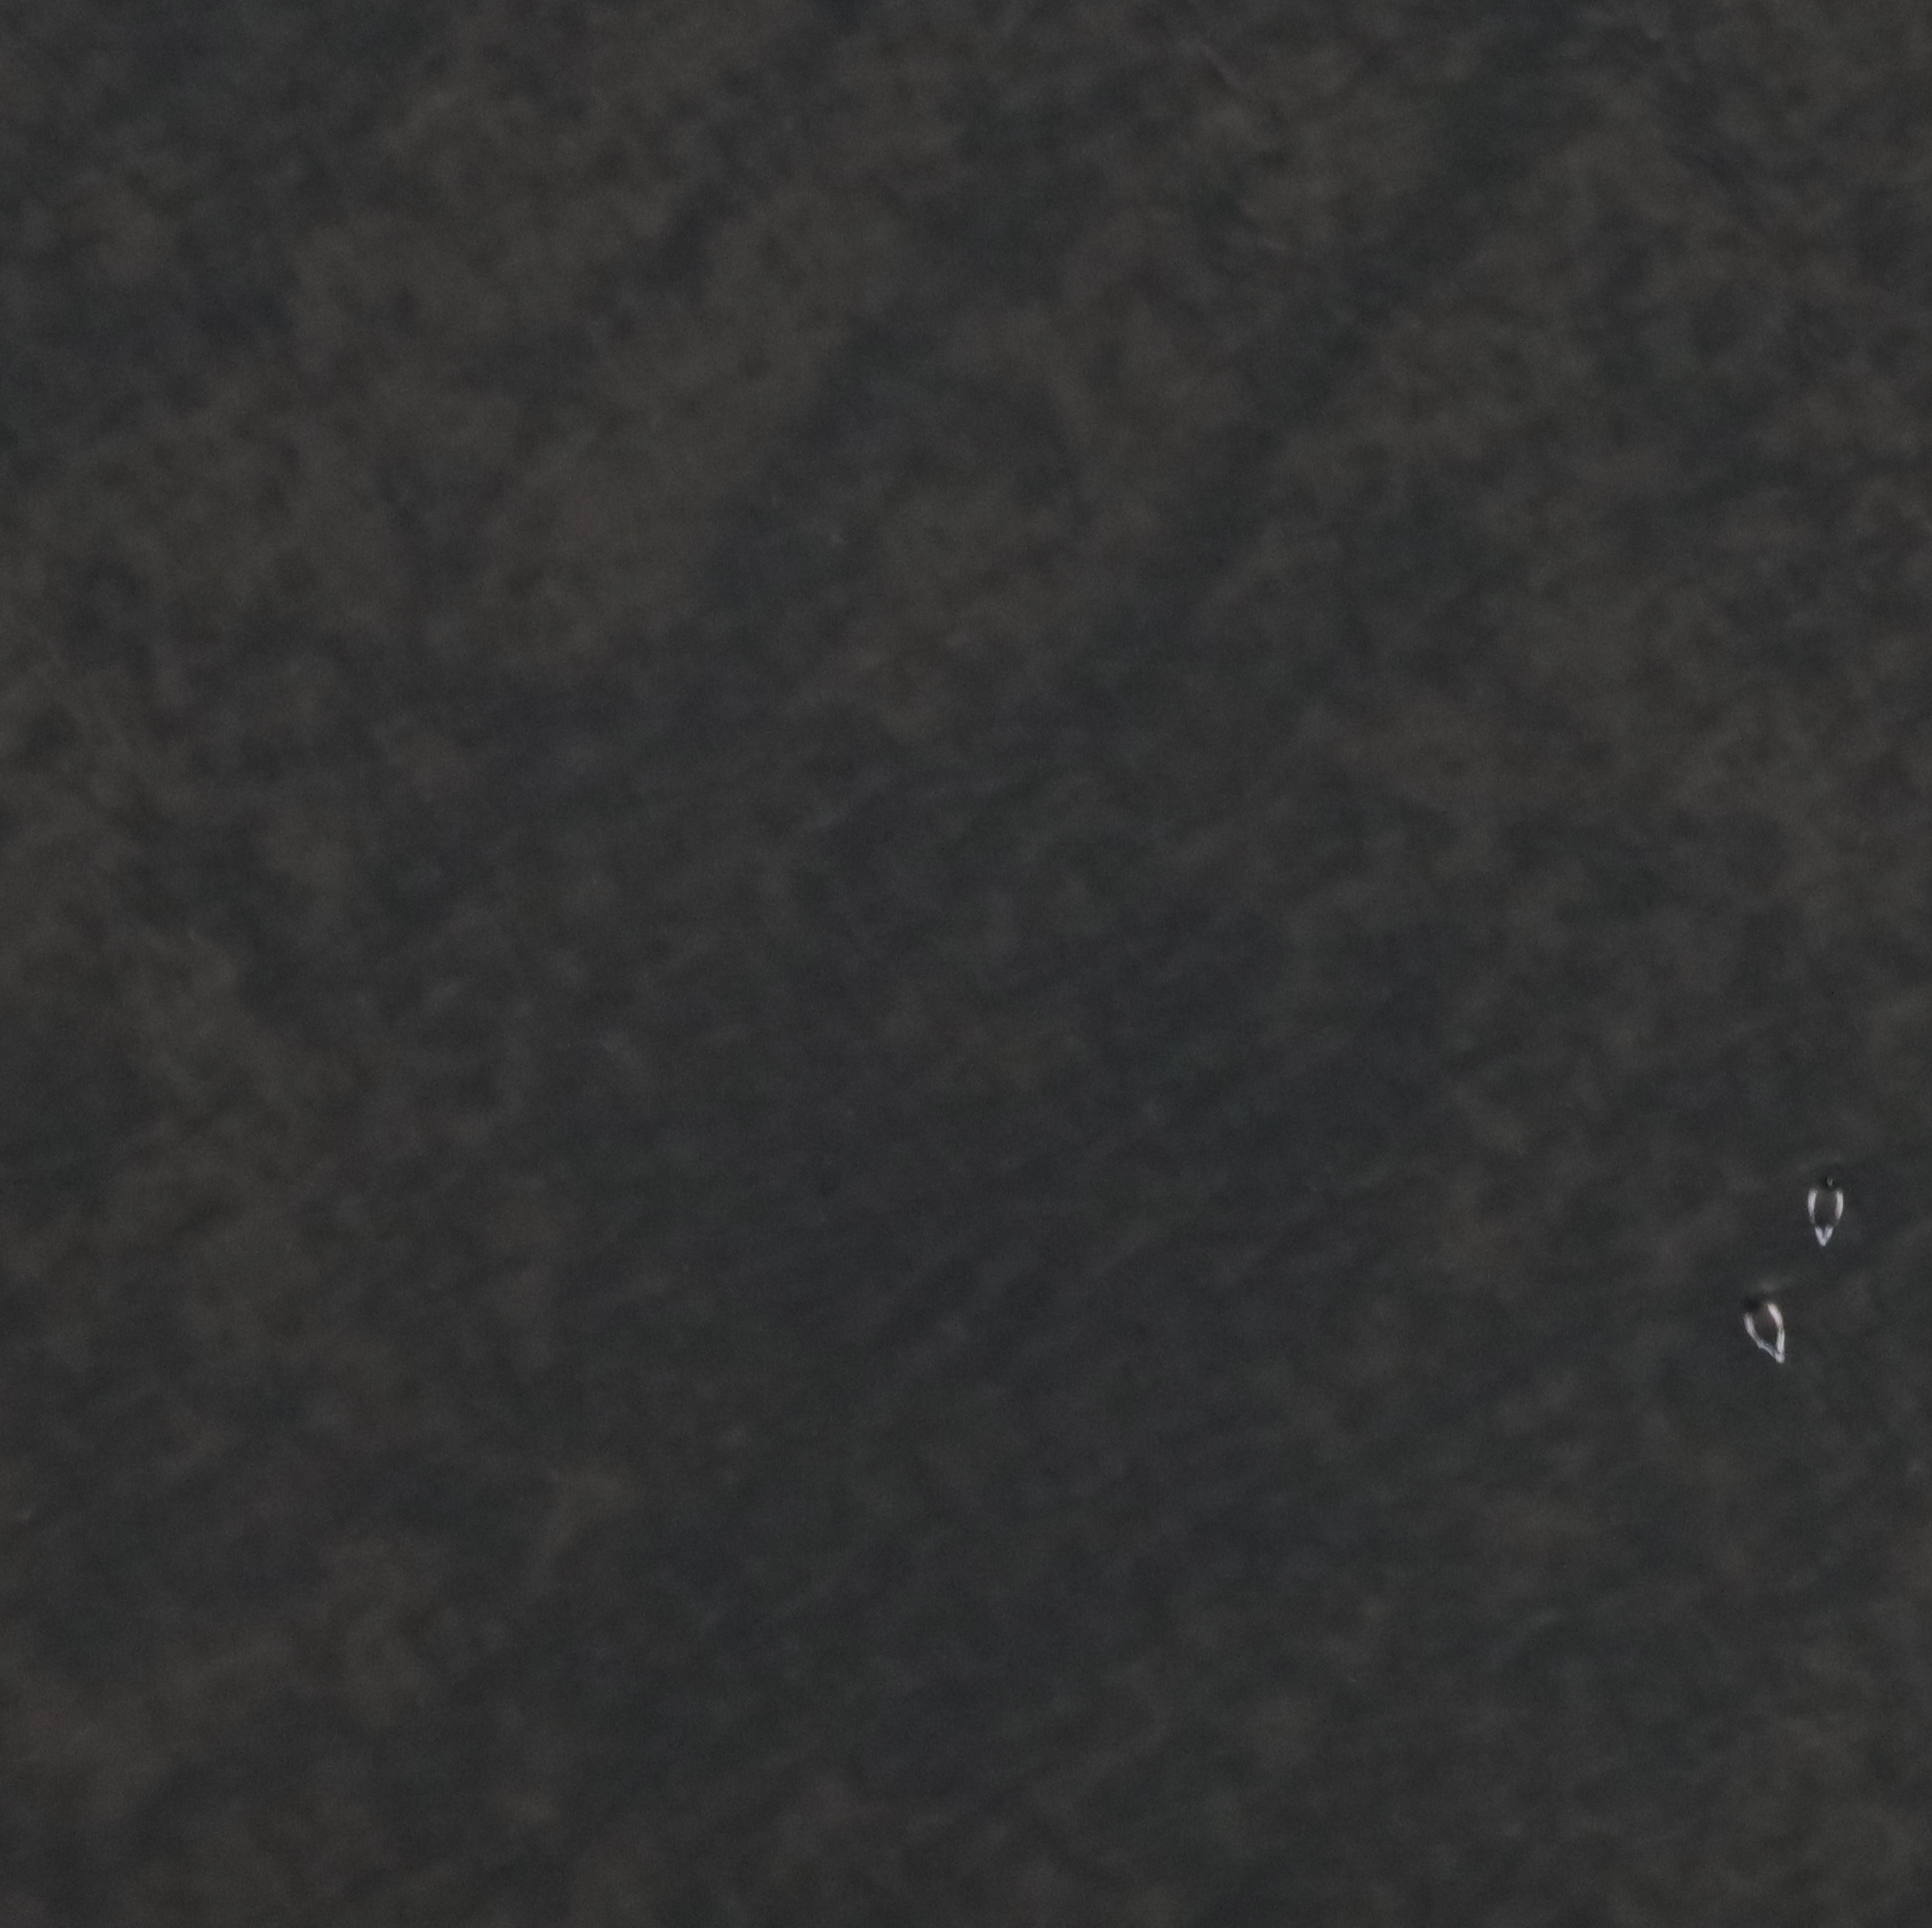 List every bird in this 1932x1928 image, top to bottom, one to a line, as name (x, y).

brant (1826, 1208)
brant (1764, 1325)